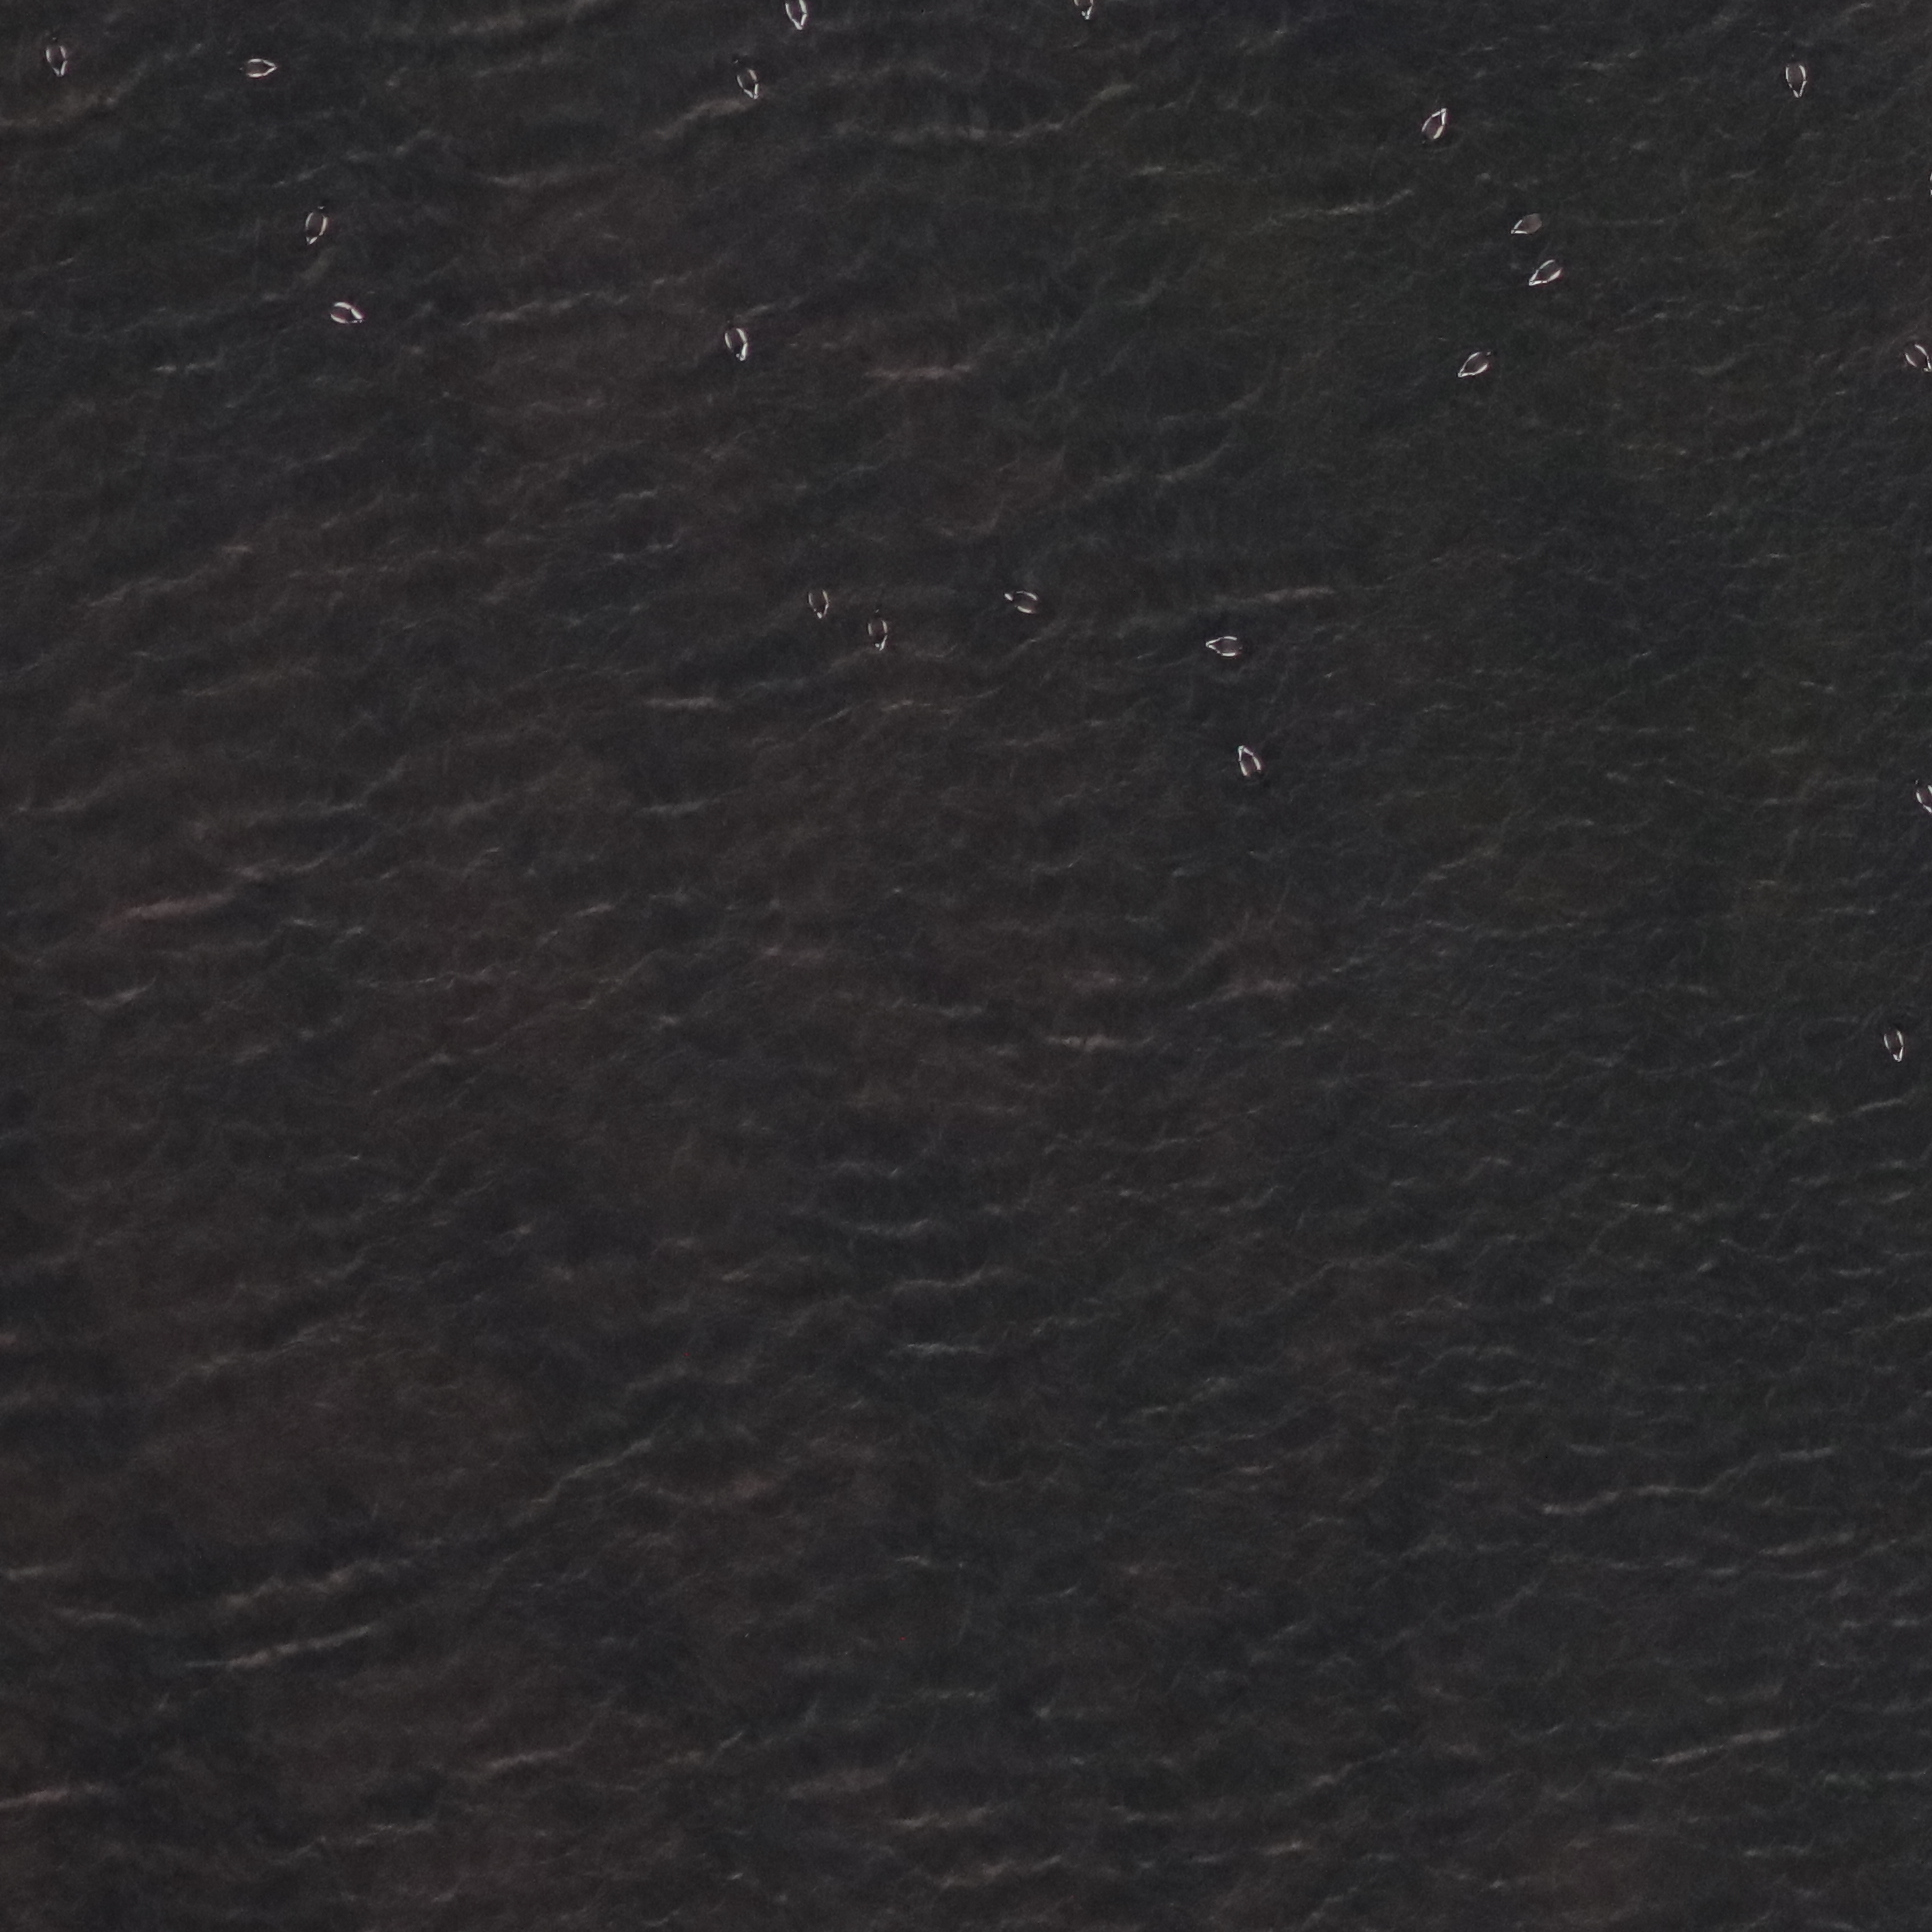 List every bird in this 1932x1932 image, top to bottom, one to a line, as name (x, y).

brant (1084, 1)
brant (797, 10)
brant (57, 55)
brant (257, 67)
brant (1795, 77)
brant (747, 81)
brant (1433, 128)
brant (317, 224)
brant (1529, 224)
brant (1546, 272)
brant (345, 312)
brant (737, 340)
brant (1916, 356)
brant (1475, 364)
brant (819, 601)
brant (1024, 601)
brant (877, 629)
brant (1227, 646)
brant (1250, 765)
brant (1927, 798)
brant (1894, 1044)